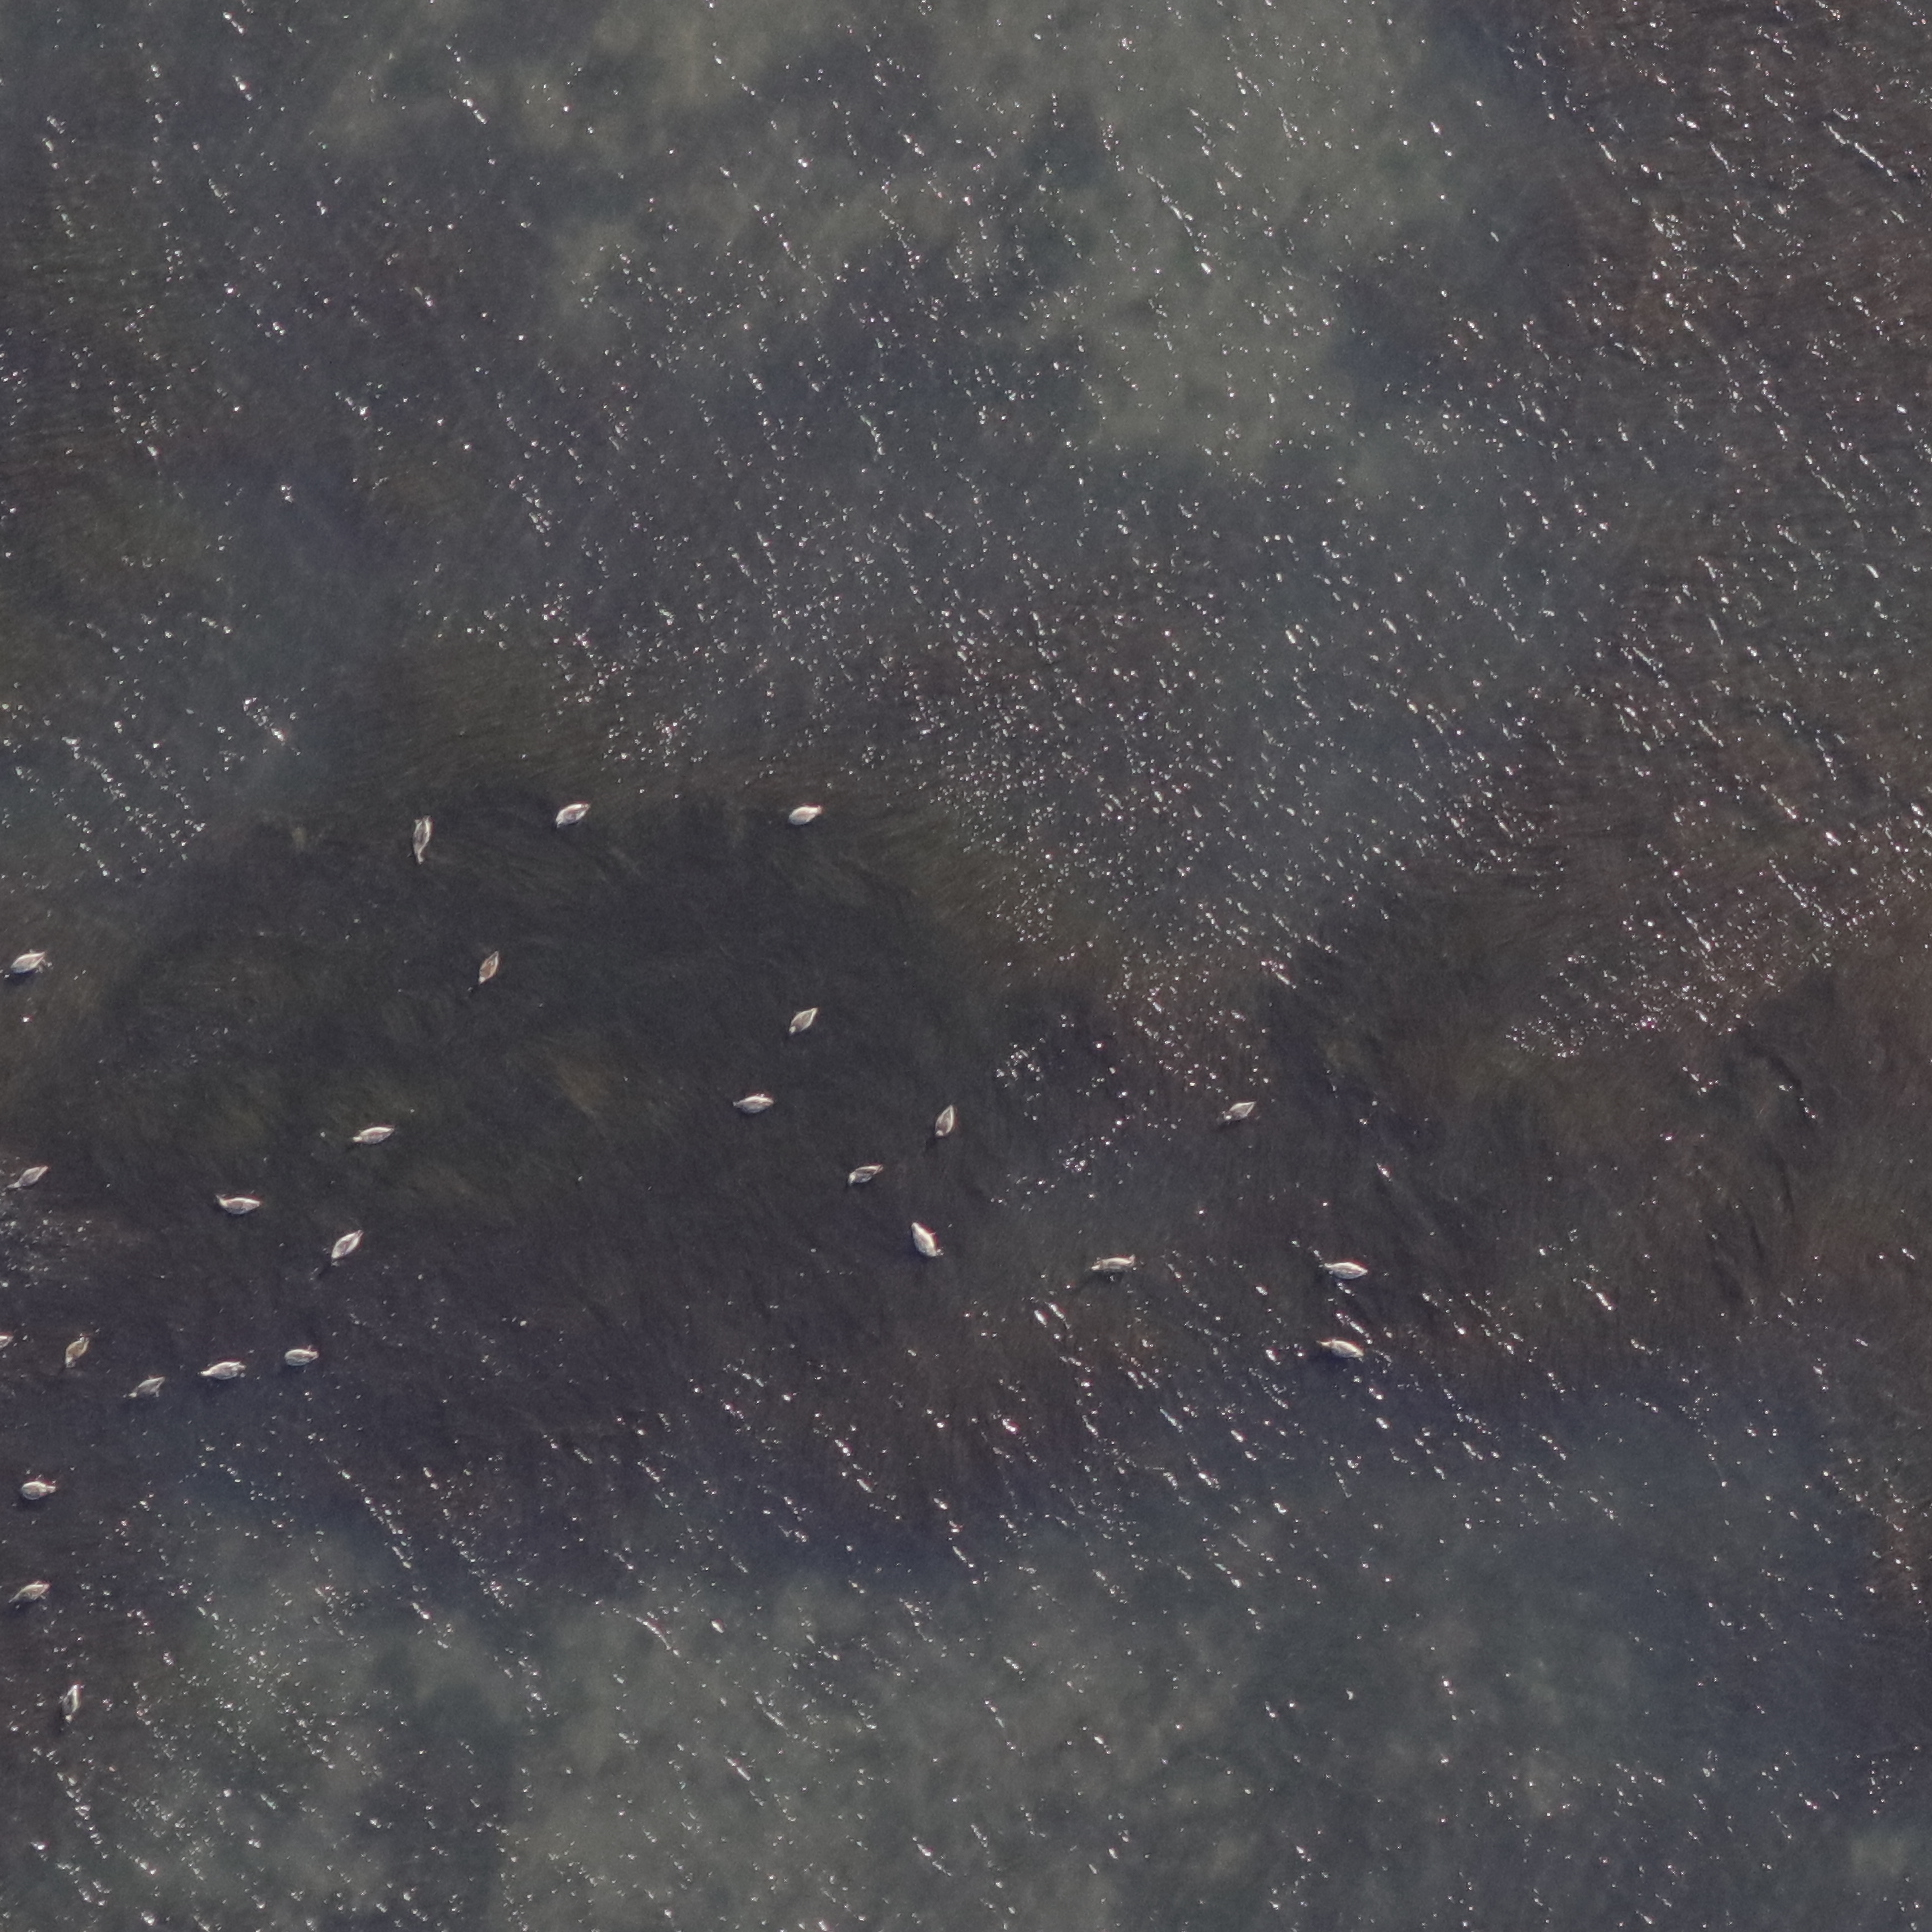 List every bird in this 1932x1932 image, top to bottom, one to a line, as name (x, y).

other bird (579, 814)
other bird (797, 816)
other bird (415, 835)
other bird (497, 970)
other bird (22, 972)
other bird (802, 1024)
other bird (759, 1094)
other bird (1243, 1104)
other bird (945, 1125)
other bird (377, 1138)
other bird (861, 1172)
other bird (33, 1179)
other bird (234, 1208)
other bird (929, 1242)
other bird (358, 1247)
other bird (1113, 1262)
other bird (1354, 1275)
other bird (1342, 1345)
other bird (75, 1347)
other bird (302, 1356)
other bird (223, 1372)
other bird (147, 1393)
other bird (35, 1494)
other bird (29, 1581)
other bird (75, 1706)